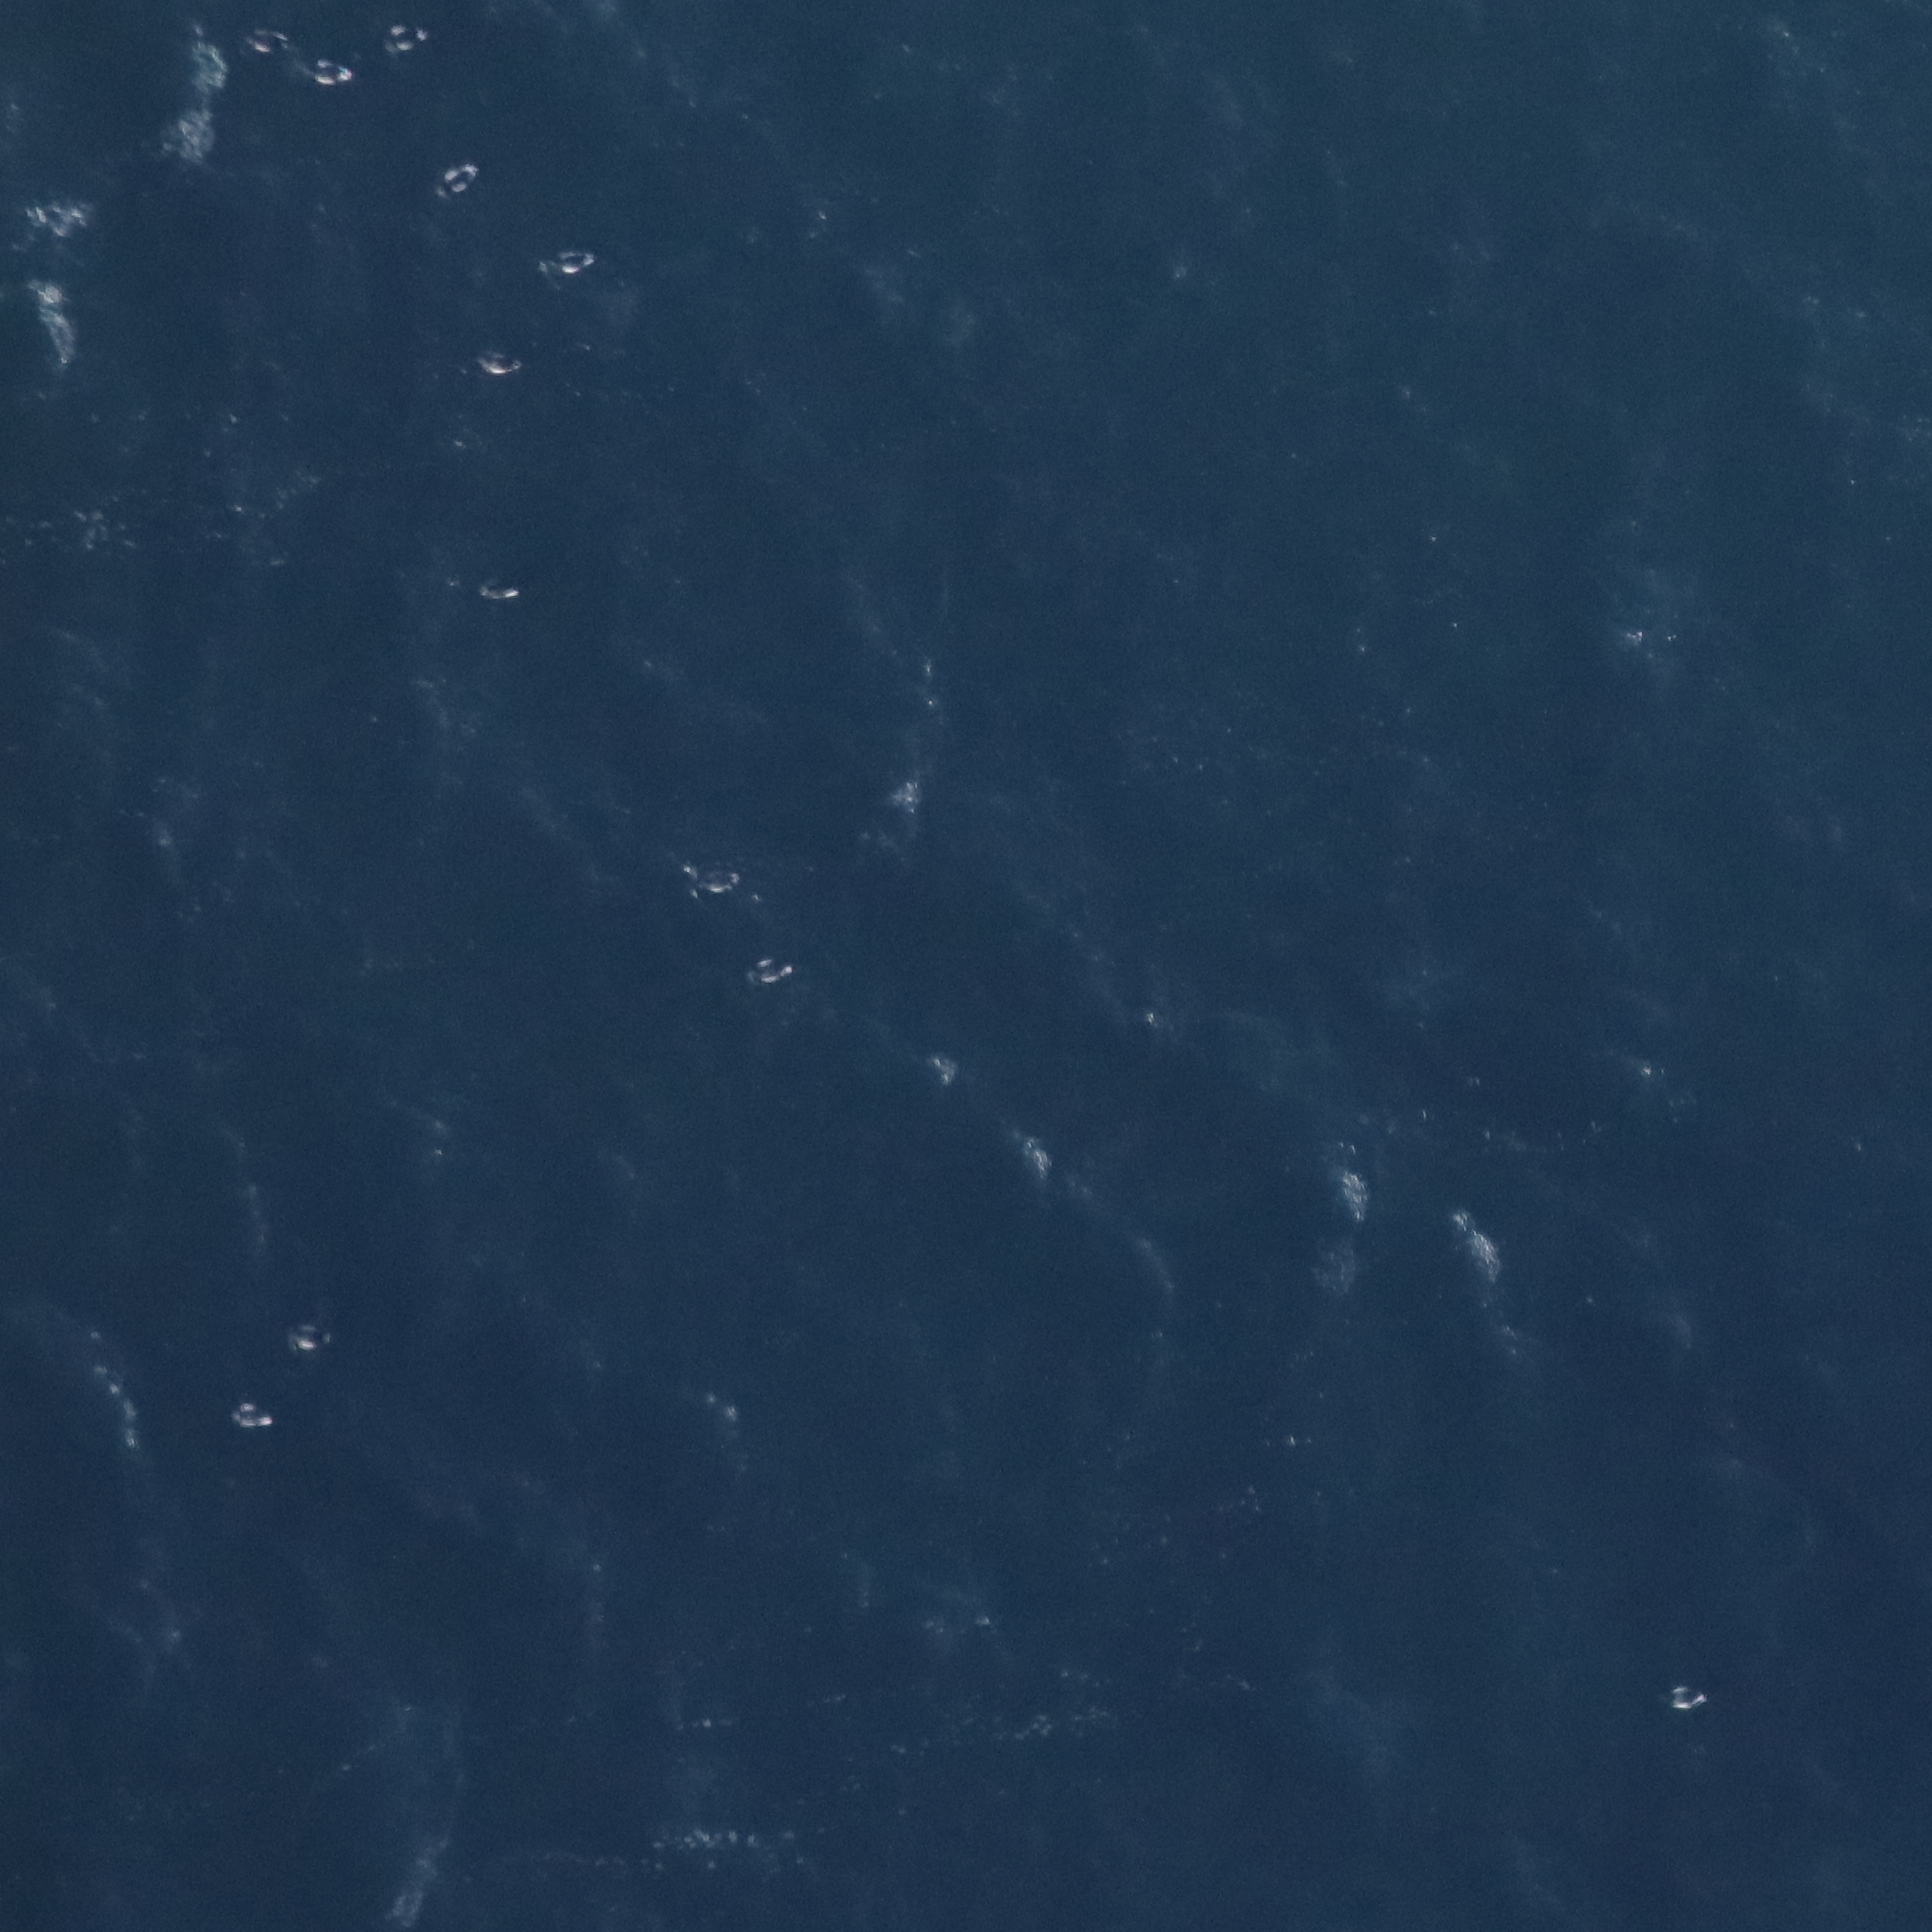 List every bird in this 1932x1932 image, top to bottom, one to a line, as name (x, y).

brant (404, 37)
brant (262, 41)
brant (328, 69)
brant (453, 176)
brant (570, 262)
brant (504, 362)
brant (712, 884)
brant (770, 972)
brant (311, 1337)
brant (251, 1419)
brant (1685, 1700)